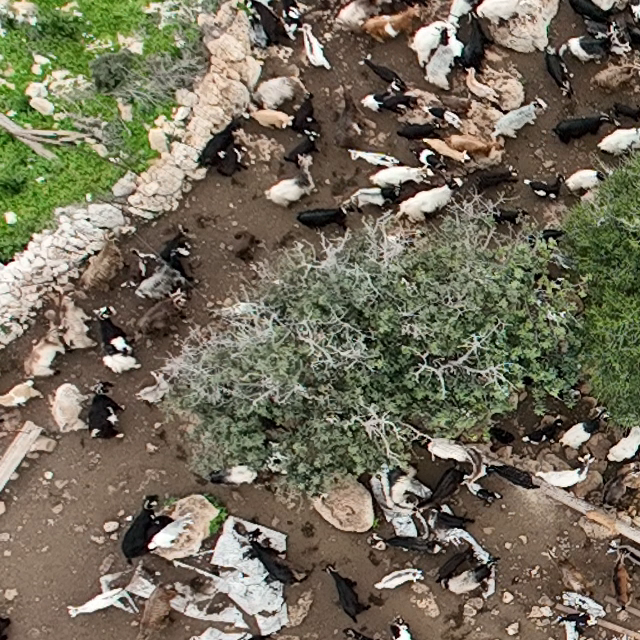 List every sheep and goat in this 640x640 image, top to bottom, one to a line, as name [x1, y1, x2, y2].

goat [243, 0, 289, 44]
goat [269, 0, 303, 38]
goat [331, 0, 391, 31]
goat [447, 0, 484, 22]
goat [569, 0, 622, 30]
goat [627, 1, 639, 21]
goat [361, 3, 421, 43]
goat [458, 10, 491, 69]
goat [412, 22, 454, 65]
goat [627, 23, 639, 53]
goat [302, 24, 331, 69]
goat [425, 28, 455, 91]
goat [567, 31, 617, 64]
goat [543, 46, 574, 96]
goat [359, 55, 408, 91]
goat [590, 60, 639, 95]
goat [464, 66, 500, 102]
goat [252, 75, 309, 110]
goat [362, 78, 400, 112]
goat [332, 83, 367, 137]
goat [290, 93, 314, 132]
goat [439, 94, 477, 120]
goat [490, 95, 547, 138]
goat [381, 97, 420, 116]
goat [613, 102, 639, 119]
goat [429, 107, 463, 130]
goat [554, 108, 613, 145]
goat [246, 109, 295, 129]
goat [196, 115, 242, 169]
goat [594, 118, 639, 156]
goat [396, 122, 445, 141]
goat [283, 131, 320, 169]
goat [451, 133, 505, 158]
goat [422, 140, 472, 162]
goat [217, 145, 247, 178]
goat [408, 147, 446, 168]
goat [347, 148, 401, 167]
goat [265, 154, 317, 210]
goat [369, 167, 435, 189]
goat [476, 168, 518, 192]
goat [564, 169, 603, 192]
goat [523, 174, 564, 199]
goat [393, 177, 465, 224]
goat [344, 190, 399, 214]
goat [297, 205, 353, 231]
goat [492, 207, 527, 226]
goat [160, 227, 188, 260]
goat [527, 229, 567, 246]
goat [81, 230, 120, 291]
goat [122, 248, 159, 287]
goat [134, 266, 184, 298]
goat [51, 284, 99, 350]
goat [137, 289, 184, 335]
goat [205, 302, 259, 321]
goat [91, 306, 143, 371]
goat [23, 322, 65, 378]
goat [135, 371, 174, 406]
goat [1, 380, 45, 409]
goat [86, 381, 125, 438]
goat [51, 383, 89, 431]
goat [521, 419, 564, 446]
goat [561, 419, 601, 449]
goat [606, 426, 639, 463]
goat [488, 428, 516, 444]
goat [426, 441, 466, 462]
goat [266, 443, 288, 476]
goat [462, 446, 489, 484]
goat [536, 454, 595, 488]
goat [208, 463, 262, 485]
goat [485, 465, 540, 490]
goat [600, 466, 639, 508]
goat [412, 467, 464, 513]
goat [370, 468, 419, 516]
goat [394, 468, 419, 510]
goat [391, 471, 430, 497]
goat [465, 482, 501, 505]
goat [121, 495, 159, 566]
goat [587, 509, 616, 531]
goat [436, 511, 475, 530]
goat [247, 527, 300, 586]
goat [369, 534, 431, 551]
goat [606, 539, 639, 571]
goat [545, 544, 586, 595]
goat [434, 546, 474, 586]
goat [613, 549, 635, 610]
goat [443, 558, 501, 596]
goat [322, 564, 372, 622]
goat [374, 568, 424, 590]
goat [123, 582, 186, 639]
goat [67, 587, 125, 618]
goat [563, 612, 591, 639]
goat [388, 615, 422, 639]
goat [343, 628, 395, 639]
goat [242, 635, 304, 639]